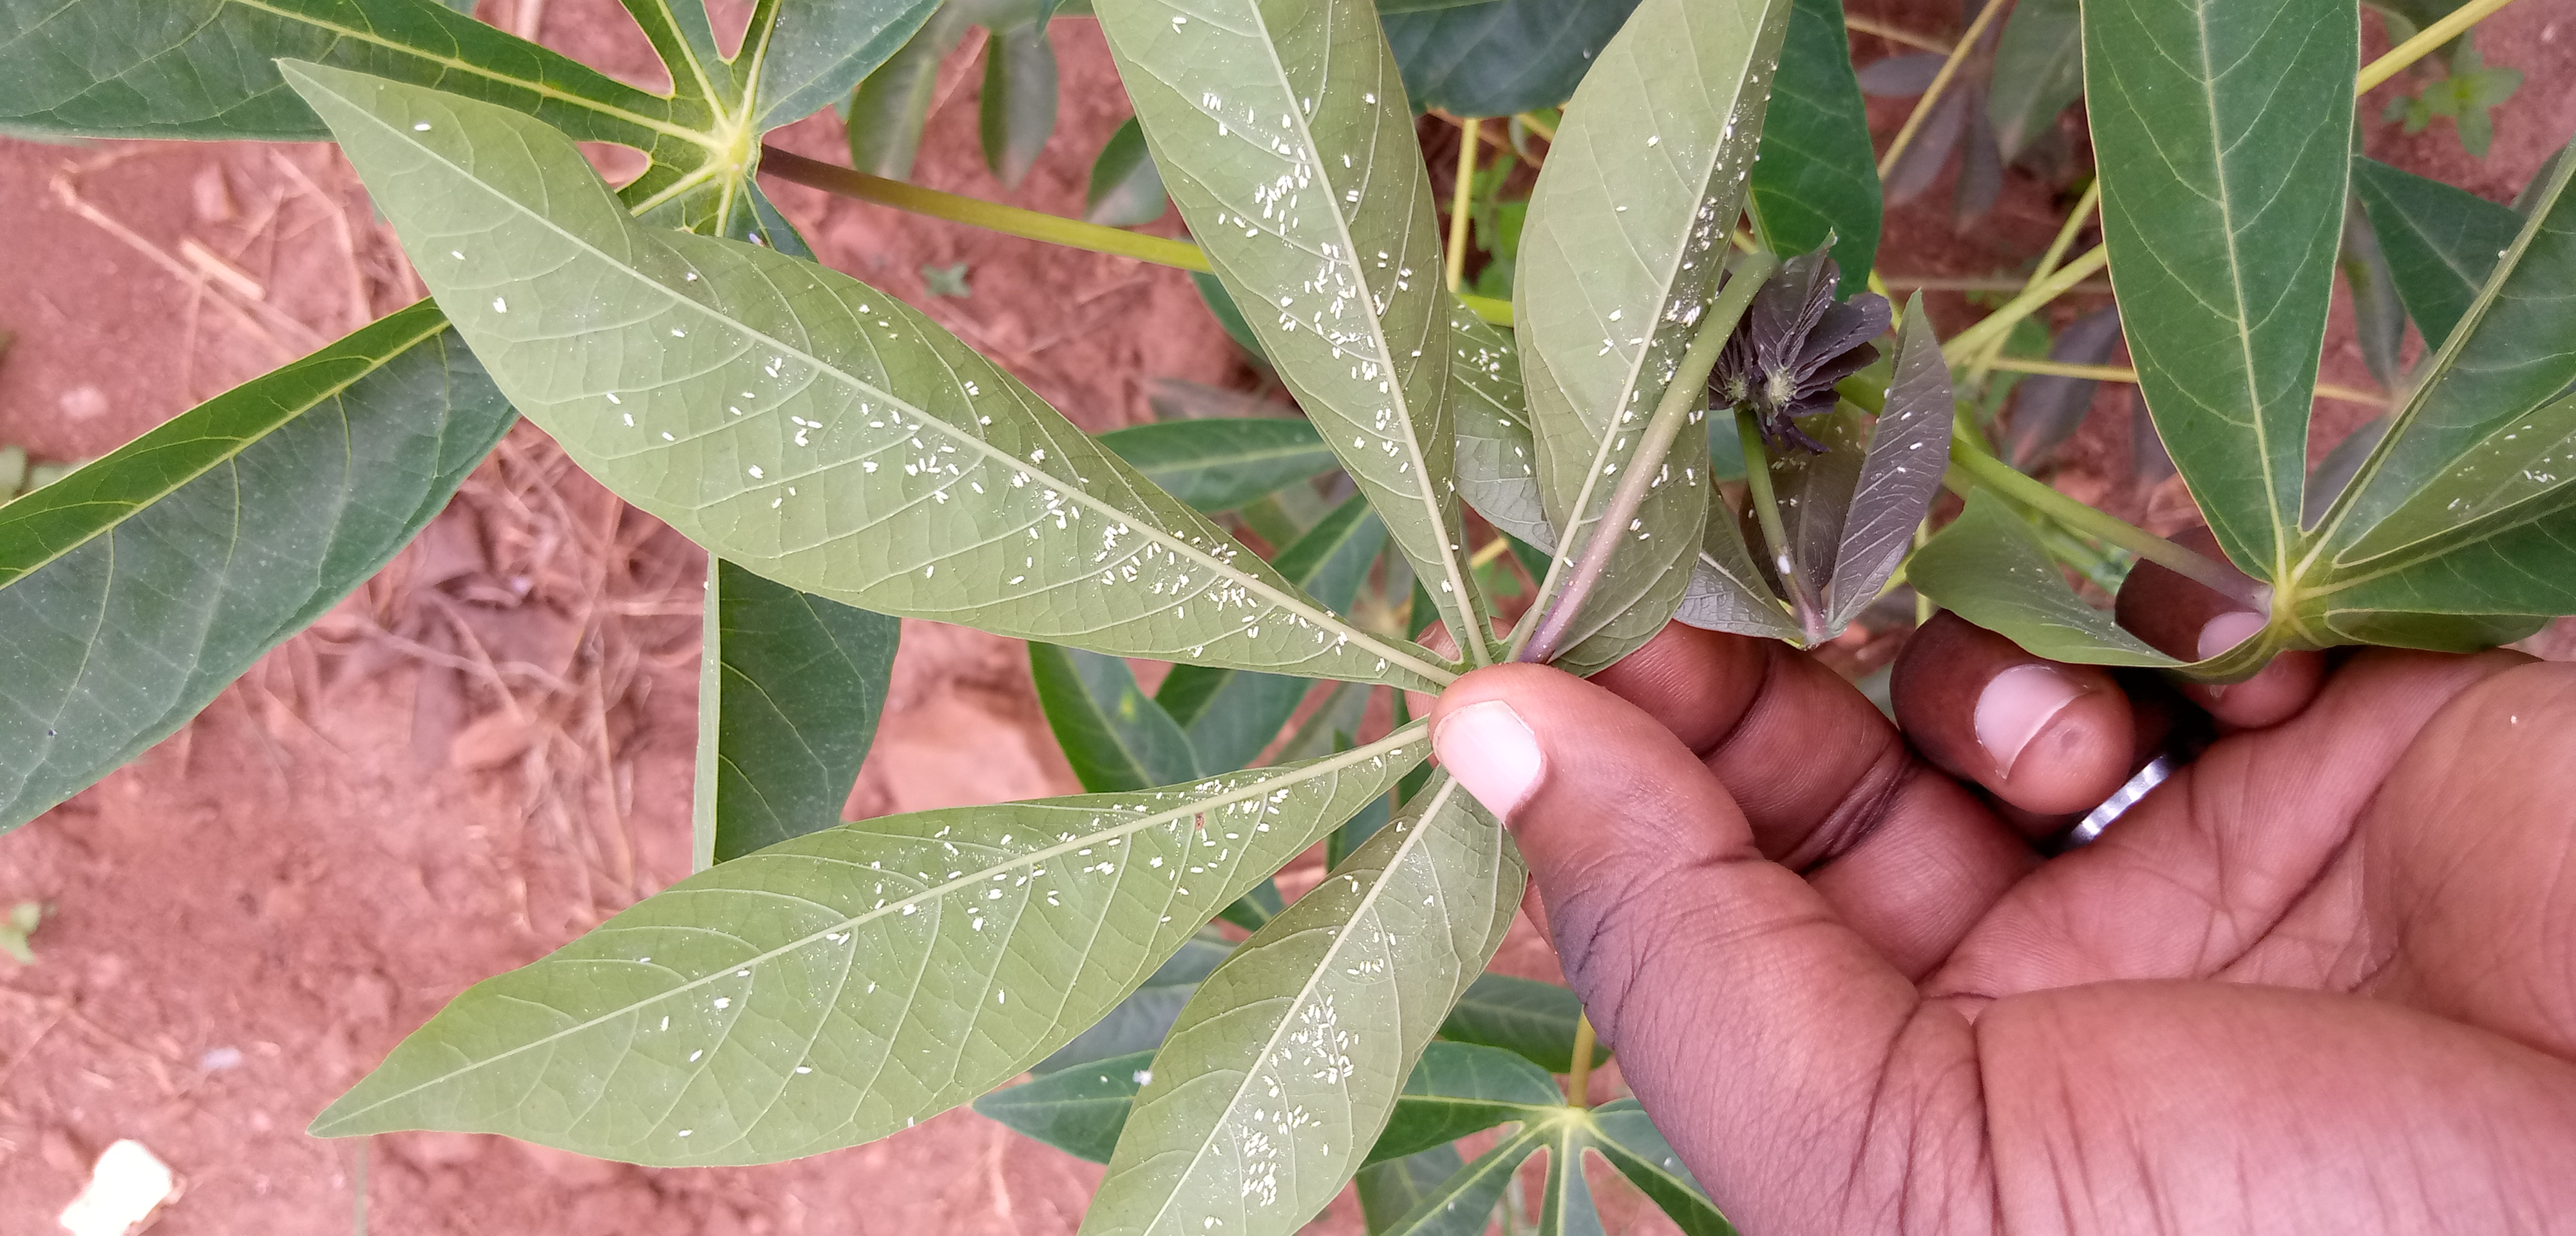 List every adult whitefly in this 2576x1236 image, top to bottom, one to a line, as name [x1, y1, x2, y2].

whitefly [1170, 15, 1188, 24]
whitefly [1171, 23, 1182, 35]
whitefly [1769, 62, 1779, 72]
whitefly [1749, 72, 1759, 85]
whitefly [1201, 91, 1210, 109]
whitefly [1364, 93, 1374, 99]
whitefly [1763, 93, 1772, 102]
whitefly [1208, 94, 1218, 111]
whitefly [1216, 95, 1223, 112]
whitefly [1303, 95, 1311, 117]
whitefly [1364, 99, 1376, 106]
whitefly [1246, 108, 1256, 125]
whitefly [1281, 112, 1287, 131]
whitefly [1287, 115, 1292, 129]
whitefly [1218, 121, 1224, 138]
whitefly [411, 122, 433, 132]
whitefly [1725, 124, 1732, 142]
whitefly [1224, 127, 1229, 138]
whitefly [1270, 134, 1281, 151]
whitefly [1647, 135, 1656, 144]
whitefly [1648, 136, 1659, 149]
whitefly [1278, 143, 1291, 150]
whitefly [1297, 145, 1308, 162]
whitefly [1278, 149, 1291, 156]
whitefly [1342, 153, 1352, 169]
whitefly [1713, 160, 1723, 172]
whitefly [1293, 163, 1301, 178]
whitefly [1304, 164, 1312, 180]
whitefly [1737, 169, 1747, 183]
whitefly [1286, 174, 1294, 191]
whitefly [1298, 174, 1303, 189]
whitefly [1276, 175, 1286, 187]
whitefly [1303, 177, 1309, 191]
whitefly [1282, 182, 1287, 196]
whitefly [1258, 183, 1267, 199]
whitefly [1274, 187, 1282, 200]
whitefly [1267, 188, 1278, 202]
whitefly [1346, 189, 1361, 196]
whitefly [1254, 191, 1261, 205]
whitefly [1289, 193, 1298, 211]
whitefly [1266, 195, 1274, 209]
whitefly [1345, 195, 1359, 203]
whitefly [1707, 195, 1719, 205]
whitefly [1613, 204, 1629, 214]
whitefly [1697, 206, 1705, 217]
whitefly [1263, 207, 1267, 220]
whitefly [1707, 208, 1715, 221]
whitefly [1267, 209, 1273, 220]
whitefly [1277, 209, 1286, 223]
whitefly [1216, 212, 1227, 227]
whitefly [1291, 214, 1299, 230]
whitefly [1231, 216, 1247, 229]
whitefly [1278, 222, 1286, 238]
whitefly [1703, 225, 1710, 238]
whitefly [1244, 227, 1260, 239]
whitefly [1694, 230, 1703, 239]
whitefly [1320, 241, 1329, 256]
whitefly [1703, 241, 1711, 252]
whitefly [1327, 242, 1332, 255]
whitefly [1332, 243, 1341, 260]
whitefly [2496, 248, 2508, 263]
whitefly [450, 249, 468, 262]
whitefly [1376, 250, 1389, 259]
whitefly [1327, 259, 1335, 274]
whitefly [1376, 262, 1387, 269]
whitefly [1682, 262, 1694, 272]
whitefly [1318, 267, 1326, 281]
whitefly [1406, 268, 1414, 277]
whitefly [1399, 269, 1408, 278]
whitefly [685, 271, 699, 283]
whitefly [1334, 272, 1346, 286]
whitefly [1320, 278, 1329, 286]
whitefly [1303, 279, 1311, 295]
whitefly [1312, 280, 1323, 294]
whitefly [1397, 281, 1408, 287]
whitefly [1350, 284, 1358, 299]
whitefly [1400, 286, 1408, 292]
whitefly [1336, 289, 1351, 300]
whitefly [1372, 292, 1381, 307]
whitefly [1280, 295, 1287, 304]
whitefly [496, 296, 507, 314]
whitefly [1336, 296, 1345, 311]
whitefly [1705, 297, 1714, 306]
whitefly [1282, 298, 1293, 308]
whitefly [1674, 299, 1681, 312]
whitefly [492, 301, 503, 314]
whitefly [1329, 301, 1338, 314]
whitefly [859, 303, 869, 313]
whitefly [1376, 303, 1385, 316]
whitefly [1456, 304, 1467, 310]
whitefly [1695, 305, 1701, 317]
whitefly [1334, 306, 1342, 322]
whitefly [864, 308, 871, 315]
whitefly [1607, 308, 1622, 320]
whitefly [1691, 308, 1697, 324]
whitefly [1313, 309, 1323, 323]
whitefly [1667, 310, 1674, 315]
whitefly [1683, 310, 1691, 324]
whitefly [1278, 312, 1287, 326]
whitefly [1671, 313, 1678, 323]
whitefly [1611, 314, 1622, 322]
whitefly [1665, 314, 1674, 321]
whitefly [1687, 317, 1692, 328]
whitefly [1289, 319, 1297, 333]
whitefly [876, 319, 891, 329]
whitefly [1449, 320, 1459, 330]
whitefly [1282, 321, 1291, 333]
whitefly [1314, 323, 1326, 336]
whitefly [1461, 324, 1471, 333]
whitefly [670, 328, 688, 339]
whitefly [1346, 330, 1362, 345]
whitefly [1328, 330, 1342, 341]
whitefly [887, 332, 899, 341]
whitefly [1365, 333, 1376, 350]
whitefly [1336, 335, 1348, 346]
whitefly [1627, 335, 1644, 346]
whitefly [1601, 337, 1615, 348]
whitefly [1649, 339, 1659, 348]
whitefly [1684, 341, 1693, 350]
whitefly [1331, 344, 1336, 359]
whitefly [1499, 346, 1509, 356]
whitefly [1597, 346, 1611, 358]
whitefly [1336, 347, 1341, 360]
whitefly [1479, 348, 1488, 354]
whitefly [1455, 349, 1467, 360]
whitefly [1409, 350, 1423, 358]
whitefly [1488, 351, 1501, 360]
whitefly [1470, 355, 1478, 364]
whitefly [772, 356, 784, 371]
whitefly [1361, 359, 1368, 375]
whitefly [1370, 361, 1379, 378]
whitefly [1492, 362, 1501, 371]
whitefly [1349, 364, 1359, 381]
whitefly [764, 364, 779, 379]
whitefly [1488, 364, 1495, 373]
whitefly [1481, 366, 1486, 373]
whitefly [1363, 367, 1372, 382]
whitefly [1663, 369, 1674, 382]
whitefly [1368, 371, 1373, 383]
whitefly [1489, 373, 1502, 384]
whitefly [963, 380, 975, 389]
whitefly [1379, 380, 1383, 393]
whitefly [1383, 380, 1389, 395]
whitefly [968, 386, 978, 393]
whitefly [1881, 386, 1891, 400]
whitefly [1631, 389, 1640, 404]
whitefly [739, 391, 757, 400]
whitefly [970, 391, 980, 397]
whitefly [605, 391, 623, 406]
whitefly [860, 401, 870, 417]
whitefly [729, 405, 744, 417]
whitefly [1385, 406, 1392, 420]
whitefly [1374, 407, 1382, 420]
whitefly [1695, 407, 1705, 422]
whitefly [890, 409, 902, 426]
whitefly [1622, 409, 1630, 422]
whitefly [1899, 410, 1913, 422]
whitefly [1687, 411, 1695, 427]
whitefly [1624, 411, 1633, 425]
whitefly [623, 412, 636, 428]
whitefly [790, 415, 806, 426]
whitefly [980, 415, 990, 425]
whitefly [1496, 418, 1511, 427]
whitefly [985, 419, 992, 427]
whitefly [1380, 419, 1387, 431]
whitefly [807, 420, 824, 429]
whitefly [868, 420, 886, 429]
whitefly [1376, 420, 1379, 429]
whitefly [905, 422, 920, 432]
whitefly [797, 427, 808, 436]
whitefly [661, 430, 677, 444]
whitefly [1353, 435, 1362, 448]
whitefly [794, 436, 810, 444]
whitefly [911, 436, 924, 451]
whitefly [1615, 436, 1627, 452]
whitefly [1358, 438, 1365, 450]
whitefly [794, 439, 807, 447]
whitefly [1386, 439, 1394, 453]
whitefly [1381, 440, 1386, 451]
whitefly [1908, 441, 1924, 451]
whitefly [1389, 445, 1399, 459]
whitefly [1513, 445, 1524, 459]
whitefly [939, 445, 957, 454]
whitefly [1034, 448, 1045, 453]
whitefly [1030, 452, 1041, 465]
whitefly [1037, 453, 1047, 462]
whitefly [927, 454, 939, 467]
whitefly [918, 456, 927, 473]
whitefly [1399, 460, 1410, 474]
whitefly [862, 461, 880, 468]
whitefly [947, 462, 961, 478]
whitefly [1521, 463, 1533, 476]
whitefly [1603, 463, 1615, 475]
whitefly [1660, 463, 1668, 476]
whitefly [750, 464, 764, 474]
whitefly [1896, 465, 1908, 474]
whitefly [926, 467, 942, 474]
whitefly [1607, 467, 1618, 477]
whitefly [1685, 467, 1696, 480]
whitefly [865, 467, 878, 473]
whitefly [2521, 467, 2533, 482]
whitefly [748, 469, 764, 481]
whitefly [1019, 469, 1032, 483]
whitefly [1663, 470, 1669, 483]
whitefly [1014, 474, 1024, 488]
whitefly [1079, 474, 1092, 486]
whitefly [1650, 476, 1662, 489]
whitefly [1446, 476, 1457, 492]
whitefly [1012, 478, 1021, 490]
whitefly [971, 480, 986, 496]
whitefly [1688, 481, 1698, 488]
whitefly [787, 485, 799, 498]
whitefly [1043, 489, 1058, 498]
whitefly [934, 490, 951, 501]
whitefly [1042, 494, 1056, 501]
whitefly [772, 495, 783, 510]
whitefly [934, 495, 946, 506]
whitefly [1046, 499, 1061, 511]
whitefly [1070, 505, 1083, 521]
whitefly [1747, 507, 1756, 520]
whitefly [1050, 509, 1067, 516]
whitefly [1059, 515, 1068, 530]
whitefly [1629, 517, 1639, 531]
whitefly [1054, 518, 1062, 530]
whitefly [1634, 521, 1642, 531]
whitefly [1119, 523, 1130, 534]
whitefly [1106, 525, 1118, 536]
whitefly [1027, 525, 1040, 541]
whitefly [1118, 527, 1126, 536]
whitefly [1104, 530, 1115, 540]
whitefly [1174, 530, 1182, 538]
whitefly [1638, 532, 1652, 541]
whitefly [1179, 534, 1186, 540]
whitefly [1191, 535, 1202, 547]
whitefly [1106, 538, 1117, 548]
whitefly [1103, 540, 1112, 552]
whitefly [1153, 540, 1162, 554]
whitefly [1222, 541, 1228, 552]
whitefly [1146, 543, 1153, 560]
whitefly [1449, 543, 1460, 552]
whitefly [1216, 547, 1221, 555]
whitefly [1211, 548, 1216, 557]
whitefly [1094, 550, 1108, 563]
whitefly [1168, 550, 1176, 568]
whitefly [1226, 550, 1238, 557]
whitefly [1026, 554, 1034, 570]
whitefly [1130, 554, 1142, 567]
whitefly [1562, 556, 1576, 569]
whitefly [1222, 558, 1231, 565]
whitefly [922, 562, 935, 581]
whitefly [1126, 564, 1139, 576]
whitefly [1121, 565, 1130, 579]
whitefly [1104, 569, 1117, 581]
whitefly [1249, 571, 1261, 579]
whitefly [1179, 572, 1187, 586]
whitefly [1006, 574, 1026, 586]
whitefly [1126, 574, 1138, 584]
whitefly [1183, 574, 1191, 584]
whitefly [1220, 577, 1235, 589]
whitefly [1100, 577, 1114, 586]
whitefly [699, 579, 711, 593]
whitefly [1443, 579, 1454, 593]
whitefly [1153, 580, 1164, 595]
whitefly [1439, 581, 1448, 594]
whitefly [1169, 581, 1180, 597]
whitefly [1239, 585, 1246, 599]
whitefly [1230, 586, 1237, 601]
whitefly [1222, 589, 1228, 603]
whitefly [1207, 591, 1220, 603]
whitefly [1236, 595, 1244, 609]
whitefly [1246, 597, 1258, 610]
whitefly [1216, 600, 1224, 613]
whitefly [1177, 604, 1186, 621]
whitefly [1324, 610, 1332, 614]
whitefly [1288, 611, 1297, 626]
whitefly [1327, 612, 1336, 619]
whitefly [1240, 614, 1256, 624]
whitefly [1298, 615, 1309, 629]
whitefly [1253, 625, 1260, 639]
whitefly [1247, 627, 1253, 639]
whitefly [1316, 628, 1327, 646]
whitefly [1340, 631, 1349, 642]
whitefly [1337, 635, 1345, 646]
whitefly [1190, 642, 1206, 660]
whitefly [1334, 644, 1342, 657]
whitefly [1380, 656, 1387, 670]
whitefly [1374, 662, 1381, 673]
whitefly [2508, 713, 2521, 730]
whitefly [1388, 748, 1404, 756]
whitefly [1372, 755, 1385, 770]
whitefly [1214, 778, 1219, 787]
whitefly [1228, 778, 1236, 789]
whitefly [1203, 781, 1214, 786]
whitefly [1198, 783, 1202, 791]
whitefly [1214, 783, 1222, 794]
whitefly [1222, 787, 1230, 794]
whitefly [1276, 788, 1289, 795]
whitefly [1154, 791, 1163, 800]
whitefly [1177, 791, 1184, 799]
whitefly [1276, 794, 1288, 800]
whitefly [1267, 795, 1283, 804]
whitefly [1242, 800, 1249, 812]
whitefly [1249, 800, 1254, 809]
whitefly [1251, 800, 1261, 813]
whitefly [1226, 801, 1236, 816]
whitefly [1139, 803, 1144, 813]
whitefly [1134, 805, 1139, 813]
whitefly [1266, 805, 1281, 816]
whitefly [1089, 816, 1100, 828]
whitefly [1168, 818, 1179, 832]
whitefly [1394, 819, 1403, 833]
whitefly [1259, 823, 1271, 828]
whitefly [943, 825, 952, 836]
whitefly [1257, 827, 1271, 833]
whitefly [1200, 827, 1209, 842]
whitefly [934, 830, 943, 840]
whitefly [1061, 830, 1068, 841]
whitefly [1224, 831, 1240, 840]
whitefly [999, 833, 1014, 846]
whitefly [1066, 833, 1077, 843]
whitefly [1106, 837, 1122, 847]
whitefly [1202, 839, 1217, 847]
whitefly [942, 841, 954, 850]
whitefly [1218, 845, 1229, 863]
whitefly [1078, 847, 1093, 857]
whitefly [952, 848, 961, 856]
whitefly [1149, 856, 1162, 865]
whitefly [875, 859, 882, 871]
whitefly [1207, 859, 1218, 869]
whitefly [870, 860, 875, 870]
whitefly [1095, 861, 1110, 871]
whitefly [1153, 861, 1164, 870]
whitefly [1101, 862, 1115, 874]
whitefly [1083, 865, 1095, 874]
whitefly [1189, 865, 1204, 875]
whitefly [1104, 866, 1115, 876]
whitefly [1167, 866, 1176, 883]
whitefly [1031, 868, 1048, 879]
whitefly [945, 869, 965, 879]
whitefly [917, 871, 930, 881]
whitefly [992, 872, 1009, 883]
whitefly [1014, 874, 1028, 888]
whitefly [1343, 874, 1355, 880]
whitefly [1350, 879, 1359, 894]
whitefly [875, 881, 884, 895]
whitefly [1177, 885, 1190, 897]
whitefly [989, 887, 1003, 894]
whitefly [1045, 888, 1061, 897]
whitefly [1419, 892, 1437, 908]
whitefly [988, 893, 1003, 901]
whitefly [1046, 895, 1062, 908]
whitefly [874, 897, 885, 911]
whitefly [903, 903, 915, 911]
whitefly [903, 906, 917, 917]
whitefly [967, 906, 980, 915]
whitefly [1159, 913, 1173, 924]
whitefly [976, 917, 984, 932]
whitefly [972, 919, 978, 930]
whitefly [1325, 928, 1336, 935]
whitefly [1372, 930, 1381, 944]
whitefly [824, 931, 841, 941]
whitefly [837, 931, 852, 947]
whitefly [1388, 932, 1398, 946]
whitefly [639, 956, 652, 964]
whitefly [1378, 957, 1385, 969]
whitefly [1365, 960, 1370, 975]
whitefly [1358, 960, 1365, 972]
whitefly [1370, 964, 1382, 974]
whitefly [737, 968, 752, 979]
whitefly [1346, 968, 1360, 975]
whitefly [865, 979, 878, 997]
whitefly [996, 988, 1007, 1006]
whitefly [1325, 993, 1333, 1006]
whitefly [714, 997, 733, 1006]
whitefly [717, 1002, 731, 1010]
whitefly [1308, 1003, 1315, 1018]
whitefly [1314, 1006, 1321, 1020]
whitefly [1326, 1006, 1334, 1020]
whitefly [1300, 1012, 1311, 1025]
whitefly [659, 1013, 672, 1035]
whitefly [1331, 1013, 1337, 1026]
whitefly [1316, 1022, 1329, 1028]
whitefly [1316, 1028, 1323, 1040]
whitefly [1303, 1029, 1309, 1044]
whitefly [1336, 1029, 1347, 1043]
whitefly [1290, 1031, 1297, 1042]
whitefly [1298, 1032, 1303, 1045]
whitefly [1353, 1032, 1361, 1045]
whitefly [1341, 1036, 1349, 1051]
whitefly [1311, 1038, 1323, 1048]
whitefly [1284, 1047, 1293, 1060]
whitefly [1315, 1047, 1327, 1058]
whitefly [688, 1048, 705, 1063]
whitefly [1270, 1051, 1279, 1069]
whitefly [1327, 1052, 1336, 1066]
whitefly [1344, 1054, 1351, 1065]
whitefly [1302, 1054, 1312, 1067]
whitefly [1337, 1054, 1344, 1067]
whitefly [1343, 1063, 1355, 1073]
whitefly [795, 1065, 815, 1075]
whitefly [1327, 1065, 1340, 1073]
whitefly [1312, 1070, 1327, 1079]
whitefly [1343, 1070, 1354, 1080]
whitefly [1327, 1071, 1332, 1085]
whitefly [1332, 1072, 1338, 1086]
whitefly [1262, 1074, 1274, 1086]
whitefly [1268, 1085, 1278, 1098]
whitefly [1273, 1087, 1280, 1100]
whitefly [1294, 1103, 1303, 1118]
whitefly [1254, 1108, 1262, 1121]
whitefly [1271, 1108, 1280, 1123]
whitefly [1258, 1110, 1264, 1121]
whitefly [1287, 1110, 1293, 1126]
whitefly [1301, 1111, 1310, 1125]
whitefly [1292, 1116, 1301, 1128]
whitefly [1310, 1119, 1322, 1128]
whitefly [1282, 1121, 1288, 1136]
whitefly [1276, 1123, 1283, 1135]
whitefly [1240, 1124, 1248, 1139]
whitefly [675, 1127, 695, 1139]
whitefly [1251, 1131, 1262, 1141]
whitefly [1259, 1134, 1269, 1147]
whitefly [1251, 1139, 1259, 1148]
whitefly [1243, 1139, 1251, 1154]
whitefly [1321, 1141, 1329, 1157]
whitefly [1210, 1143, 1221, 1157]
whitefly [1258, 1143, 1269, 1152]
whitefly [1267, 1147, 1278, 1160]
whitefly [1246, 1147, 1258, 1159]
whitefly [1257, 1159, 1267, 1174]
whitefly [1268, 1161, 1278, 1173]
whitefly [1248, 1162, 1258, 1175]
whitefly [1263, 1172, 1273, 1182]
whitefly [1265, 1177, 1274, 1187]
whitefly [1243, 1177, 1251, 1187]
whitefly [1250, 1178, 1258, 1191]
whitefly [1269, 1179, 1276, 1189]
whitefly [1256, 1180, 1265, 1194]
whitefly [1268, 1186, 1278, 1197]
whitefly [1263, 1186, 1269, 1198]
whitefly [1241, 1187, 1251, 1199]
whitefly [1267, 1196, 1276, 1206]
whitefly [1258, 1198, 1267, 1209]
whitefly [1203, 1215, 1211, 1228]
whitefly [1207, 1216, 1215, 1230]
whitefly [1215, 1217, 1224, 1227]